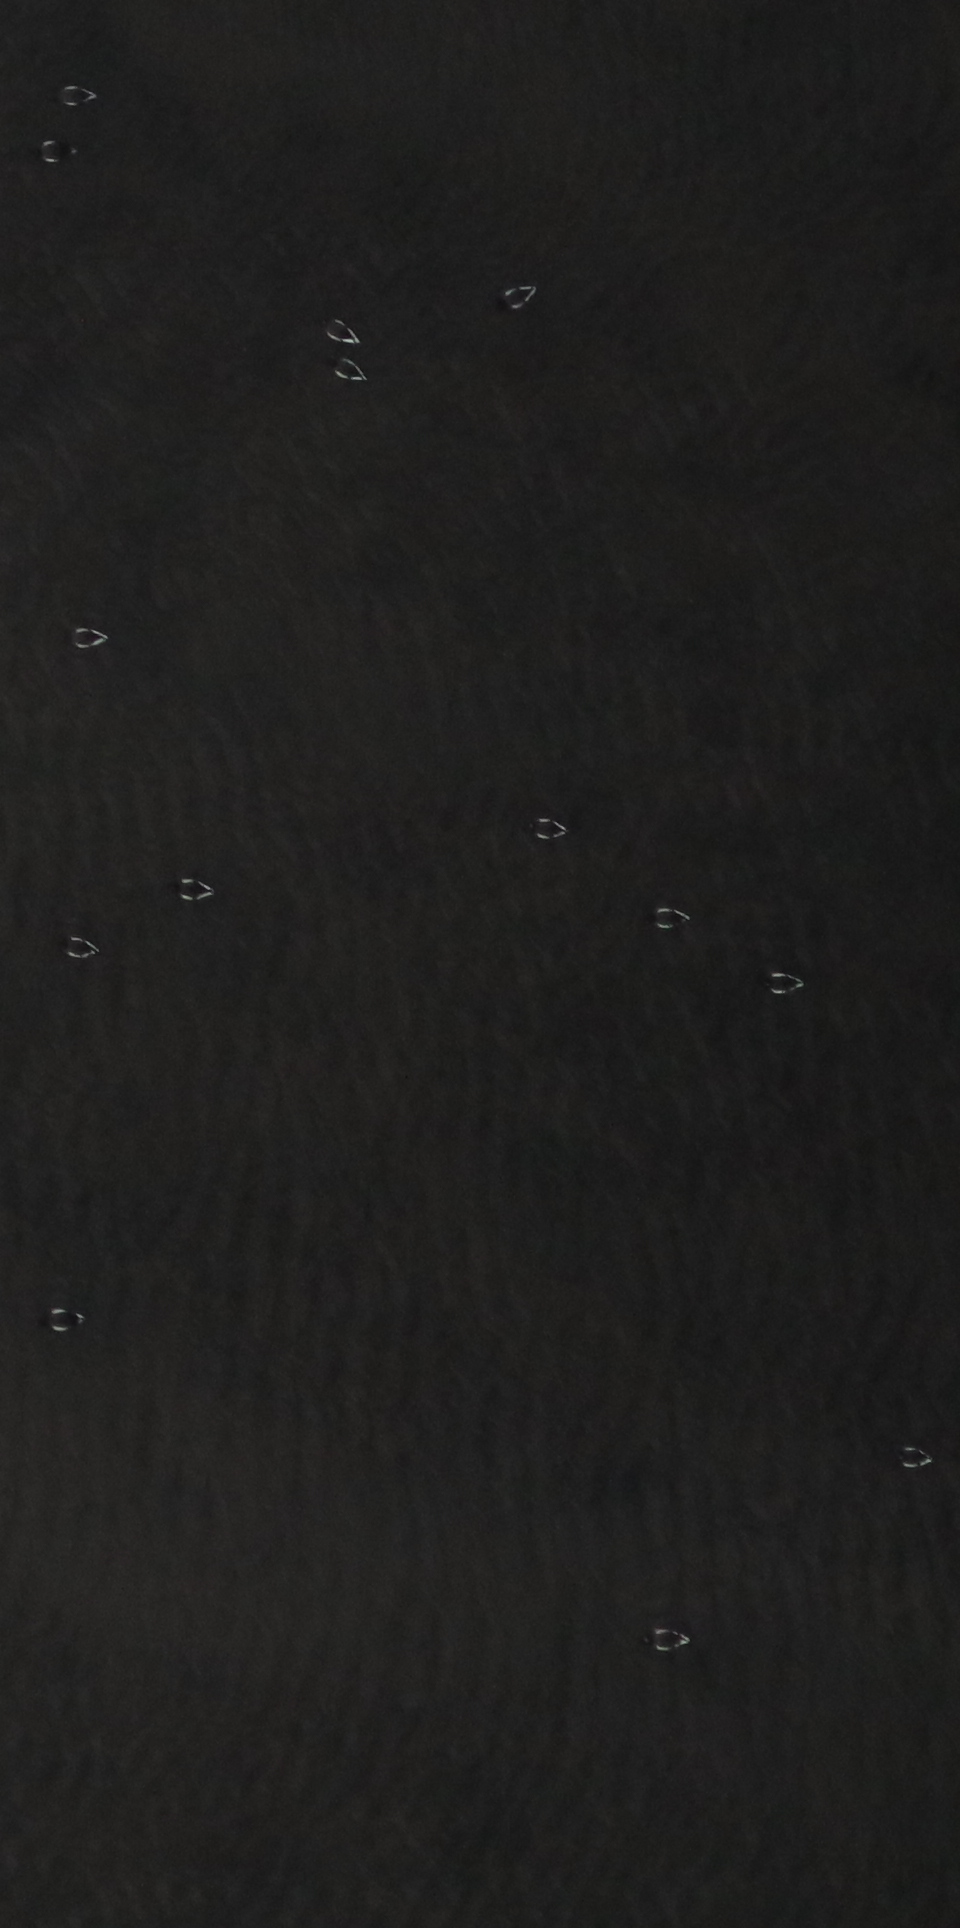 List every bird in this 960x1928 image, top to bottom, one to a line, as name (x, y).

brant (77, 97)
brant (52, 151)
brant (517, 296)
brant (341, 330)
brant (348, 369)
brant (87, 635)
brant (547, 828)
brant (192, 890)
brant (669, 917)
brant (79, 948)
brant (784, 984)
brant (63, 1320)
brant (914, 1457)
brant (666, 1640)